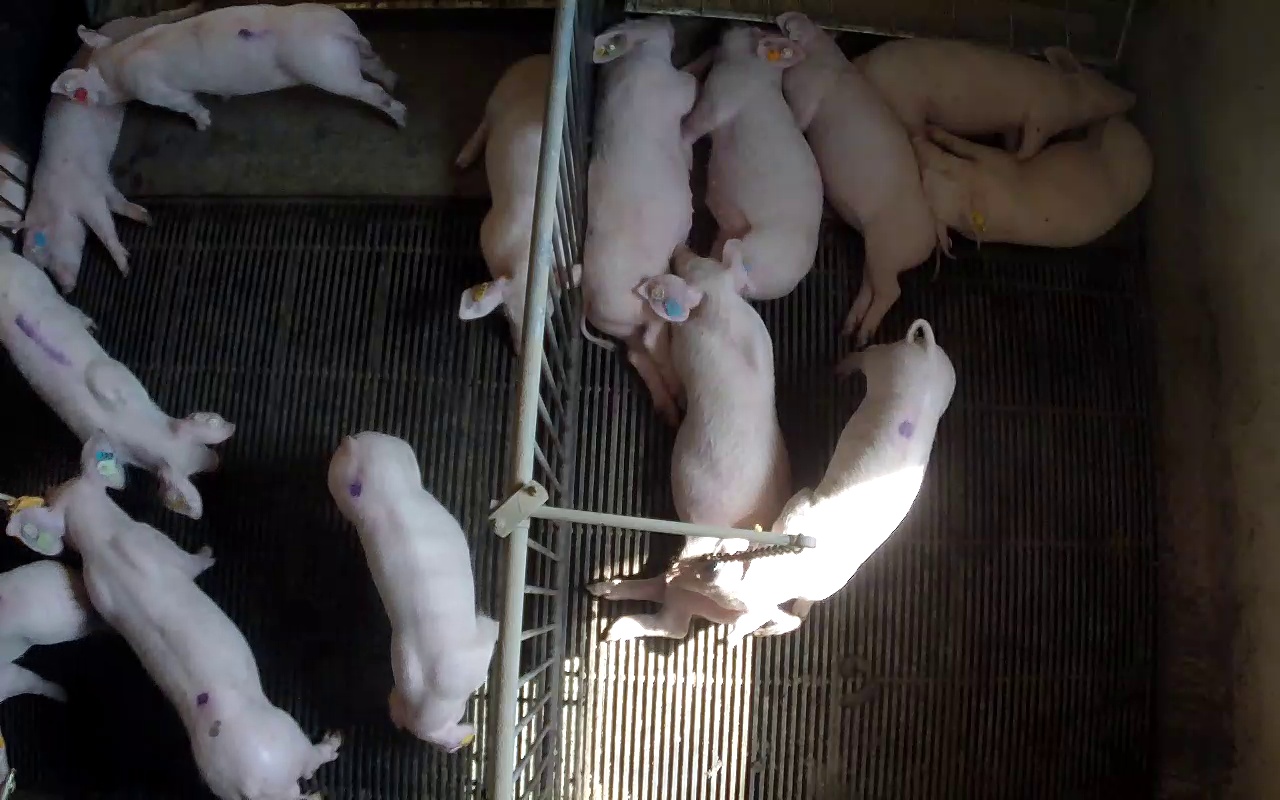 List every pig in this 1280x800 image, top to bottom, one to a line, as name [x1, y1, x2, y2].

pig [51, 1, 412, 132]
pig [16, 4, 205, 296]
pig [774, 11, 936, 352]
pig [582, 15, 717, 423]
pig [685, 20, 823, 303]
pig [854, 35, 1133, 163]
pig [457, 52, 586, 364]
pig [911, 113, 1157, 262]
pig [582, 240, 791, 644]
pig [0, 251, 237, 525]
pig [663, 320, 957, 647]
pig [10, 429, 342, 799]
pig [326, 431, 501, 752]
pig [0, 559, 119, 705]